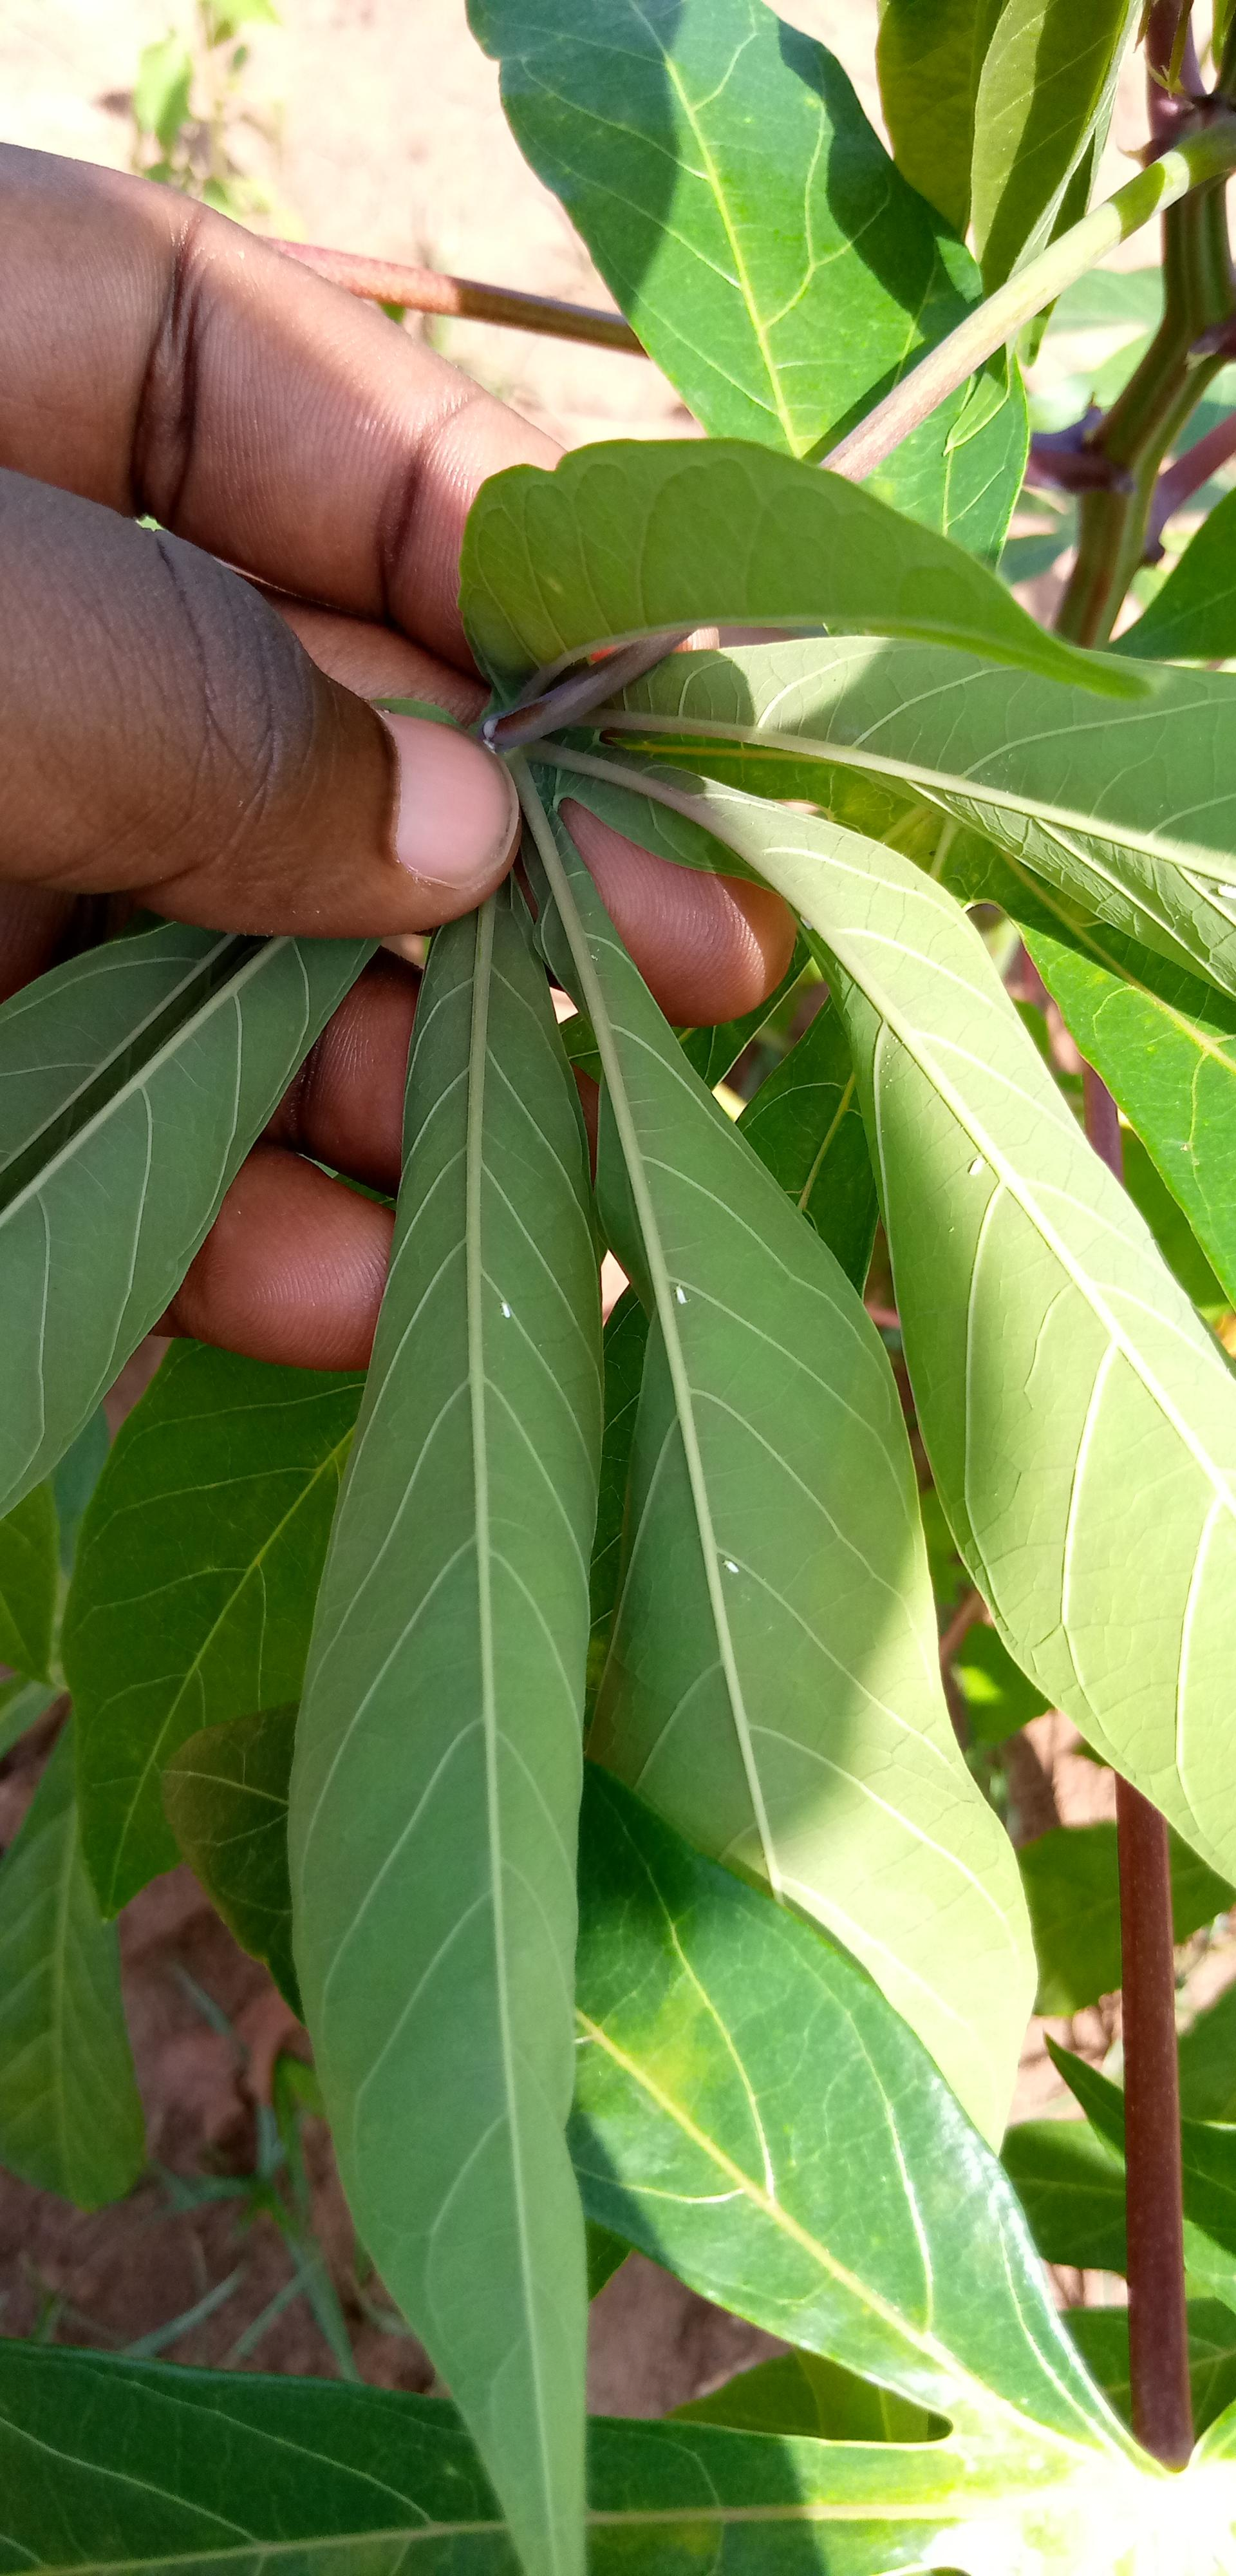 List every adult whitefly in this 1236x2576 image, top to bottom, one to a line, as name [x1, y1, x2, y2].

whitefly [1208, 867, 1236, 904]
whitefly [957, 1142, 996, 1177]
whitefly [671, 1281, 699, 1318]
whitefly [492, 1294, 523, 1336]
whitefly [718, 1558, 742, 1587]